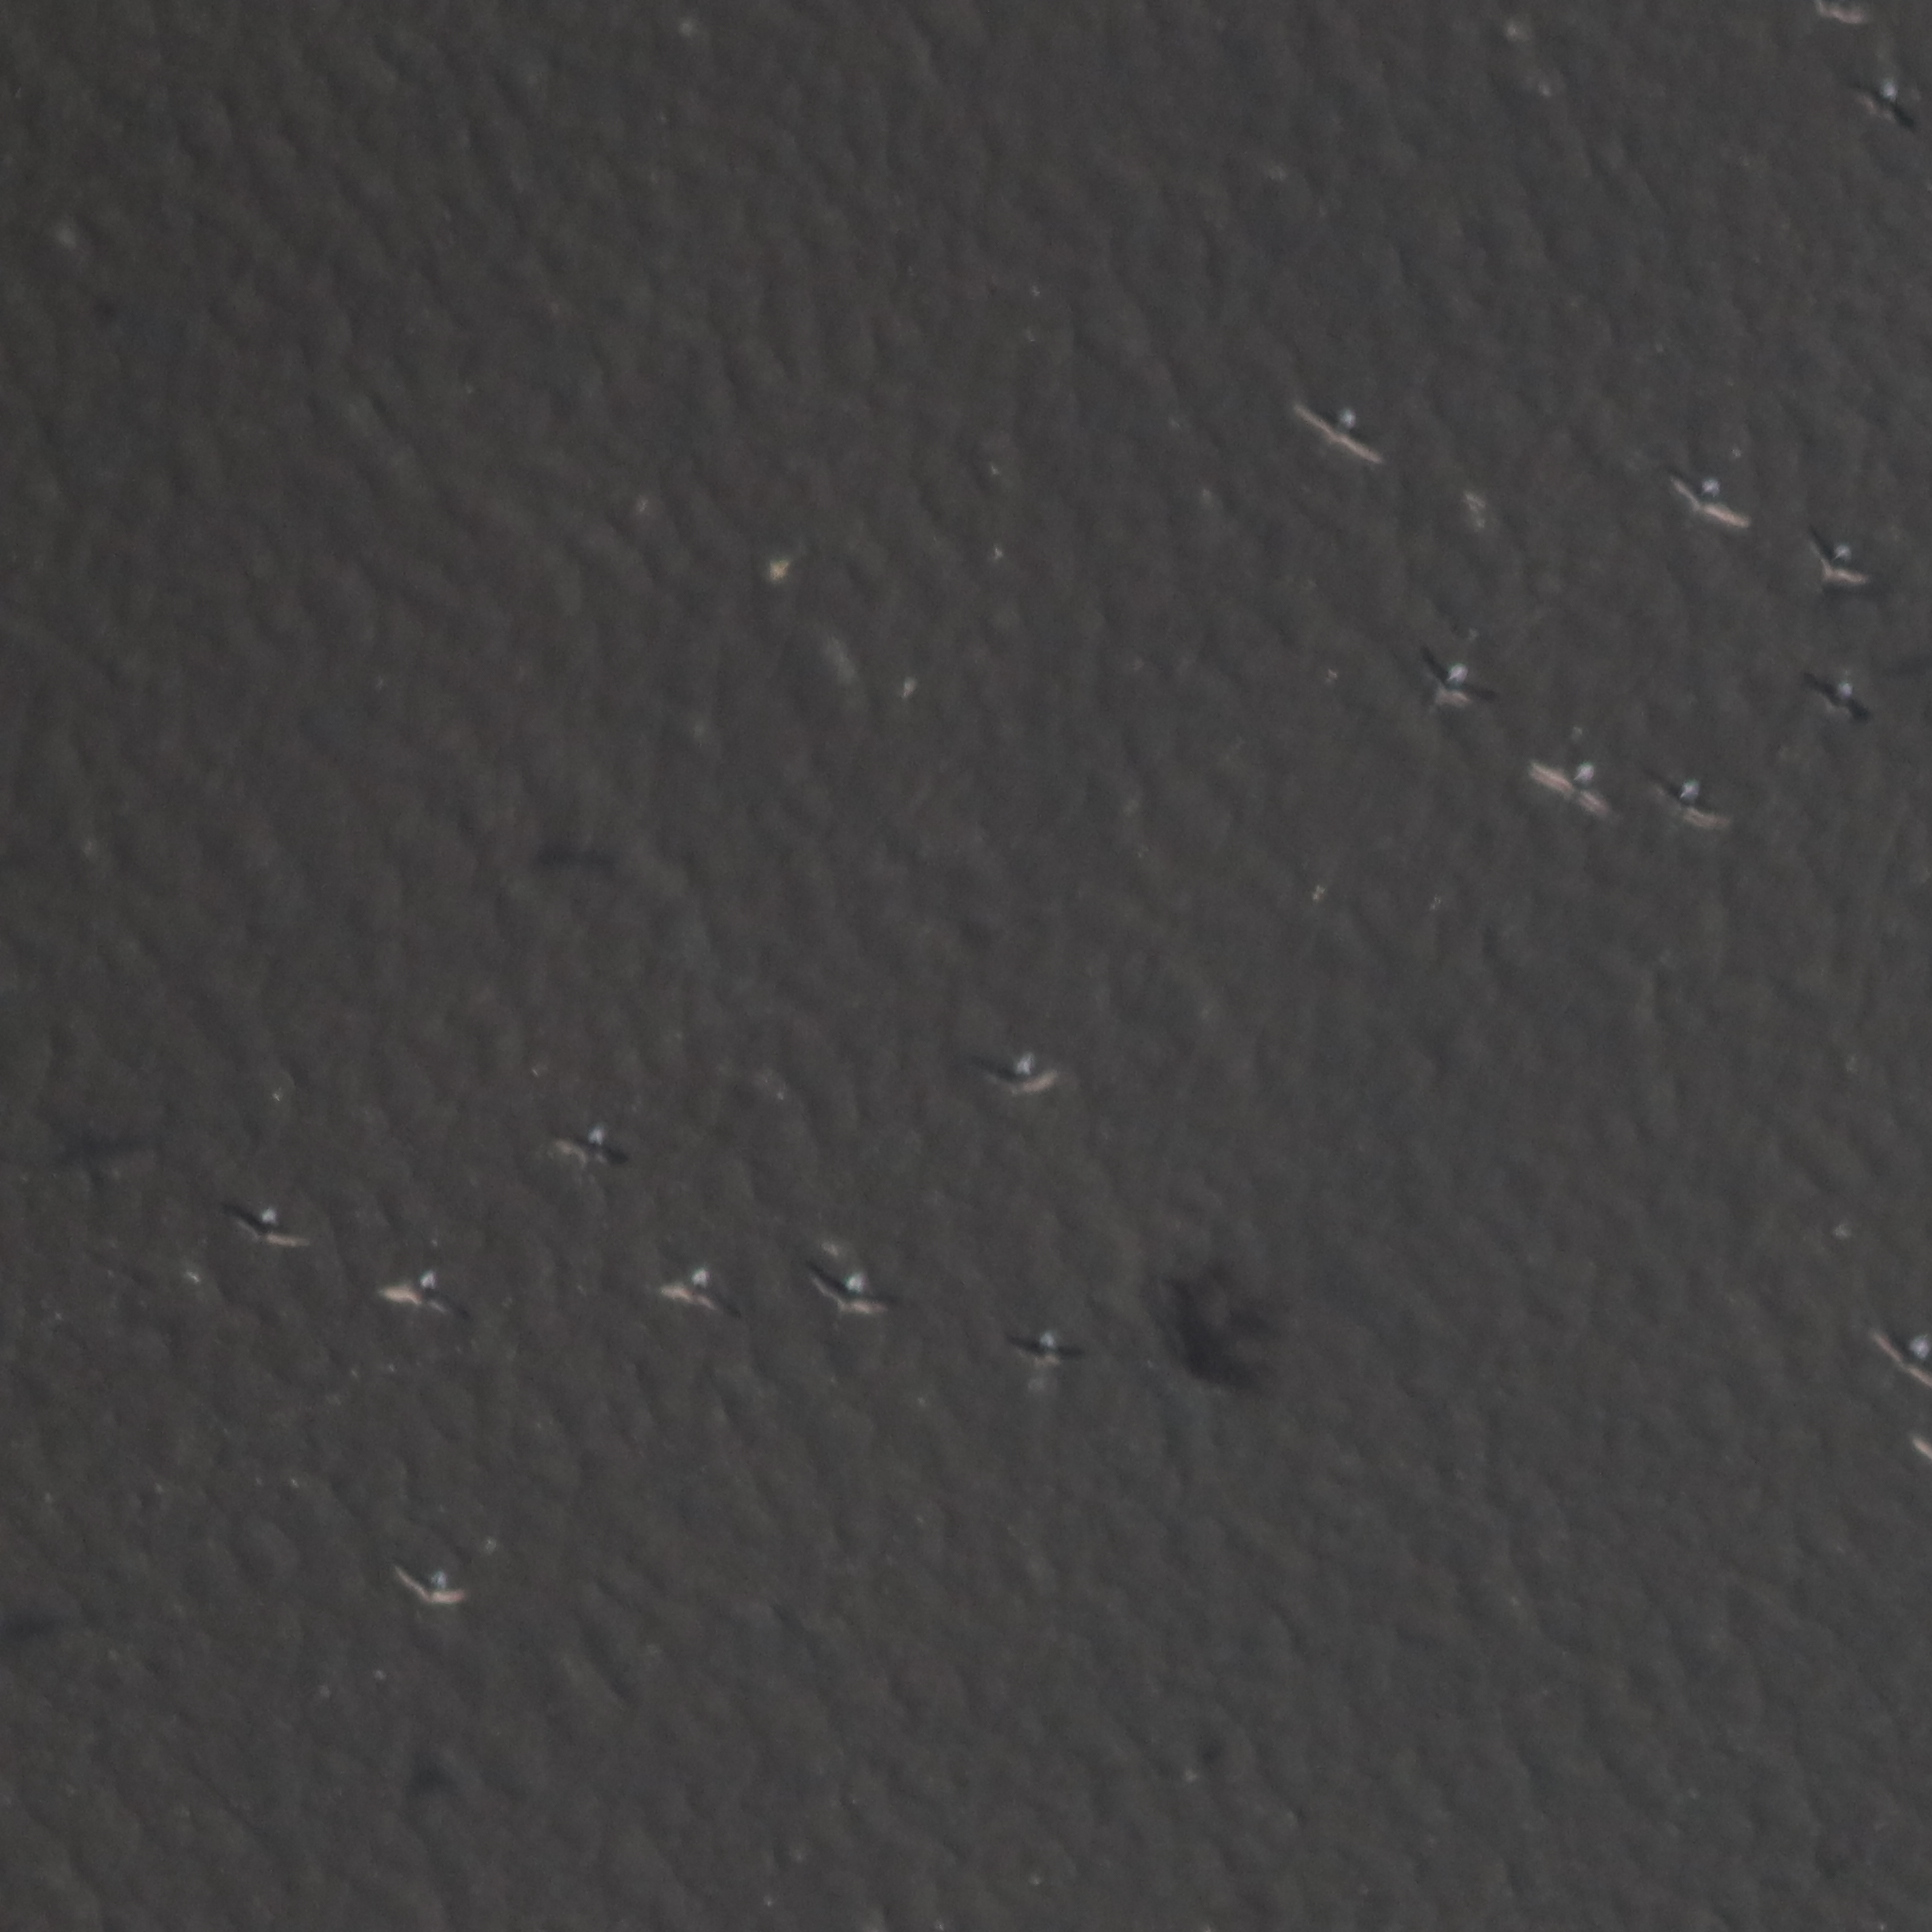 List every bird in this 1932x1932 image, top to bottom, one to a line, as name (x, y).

brant (1886, 108)
brant (1338, 433)
brant (1702, 501)
brant (1829, 564)
brant (1454, 685)
brant (1827, 700)
brant (1570, 794)
brant (1685, 801)
brant (1012, 1084)
brant (586, 1152)
brant (262, 1230)
brant (690, 1293)
brant (421, 1294)
brant (845, 1295)
brant (1042, 1354)
brant (1906, 1361)
brant (429, 1592)